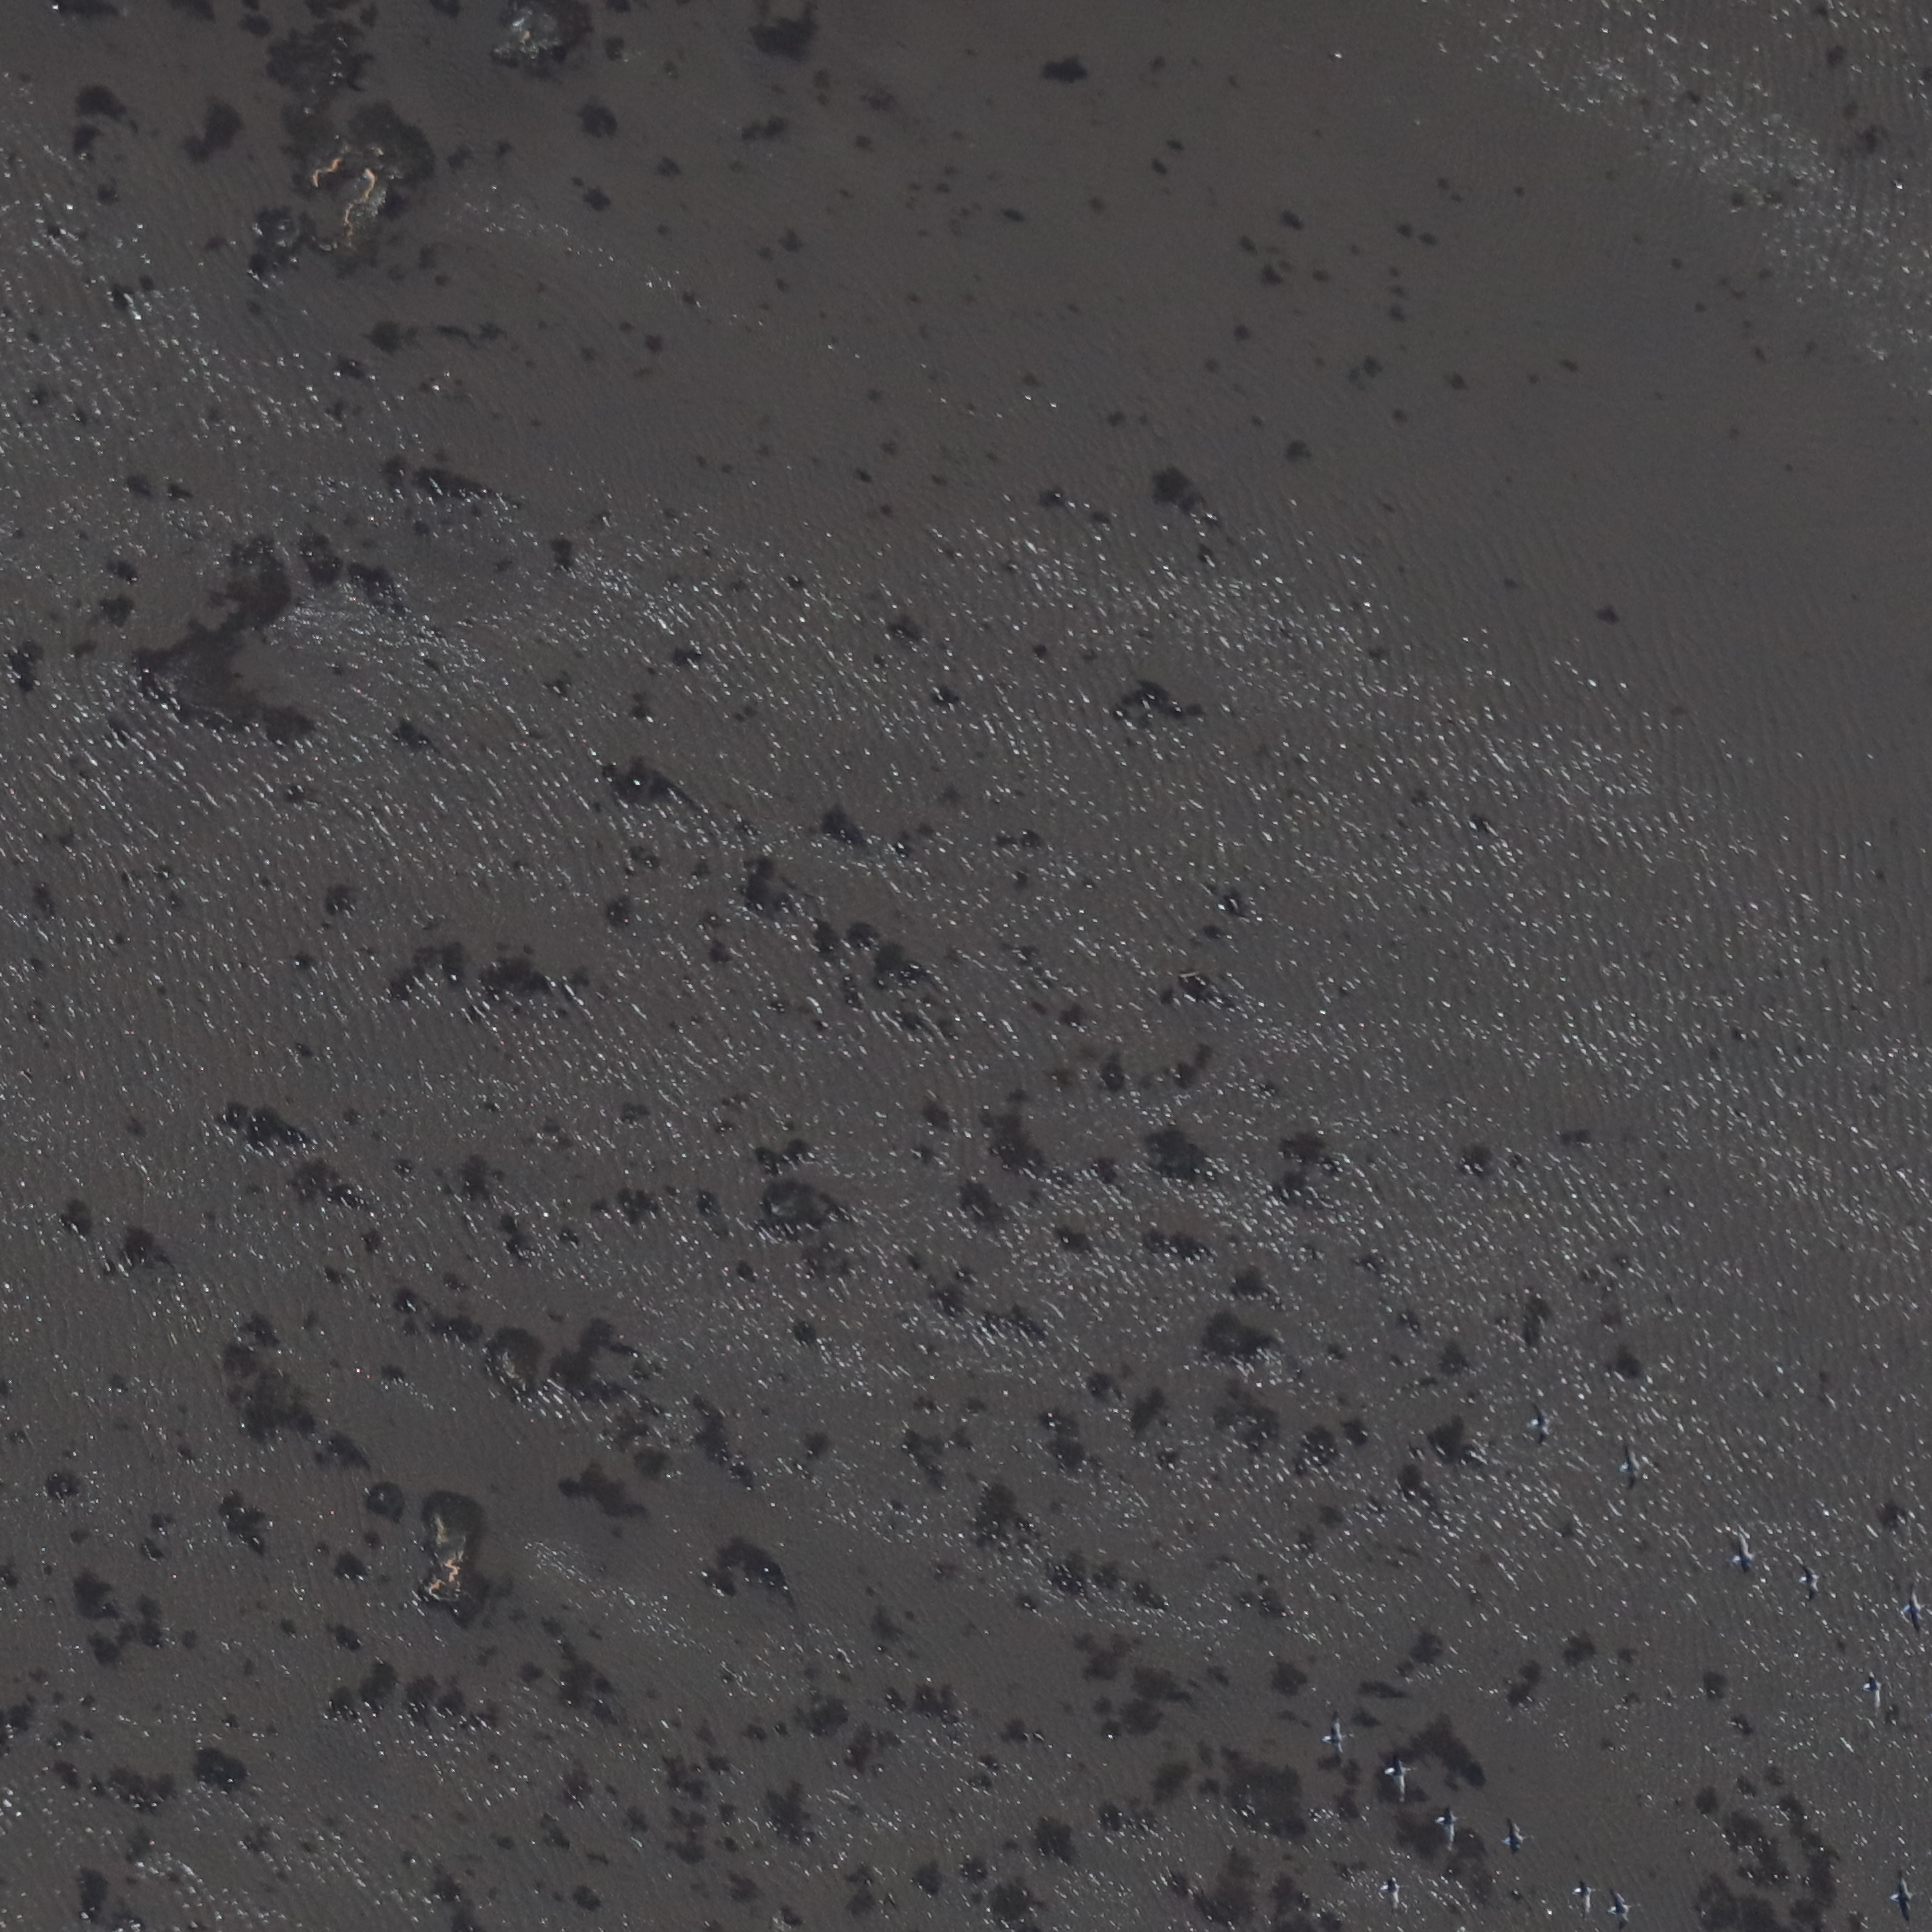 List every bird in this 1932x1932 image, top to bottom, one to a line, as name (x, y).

brant (1541, 1423)
brant (1632, 1467)
brant (1741, 1558)
brant (1805, 1576)
brant (1915, 1613)
brant (1873, 1686)
brant (1337, 1735)
brant (1405, 1773)
brant (1455, 1828)
brant (1517, 1835)
brant (1905, 1892)
brant (1390, 1896)
brant (1584, 1902)
brant (1634, 1912)